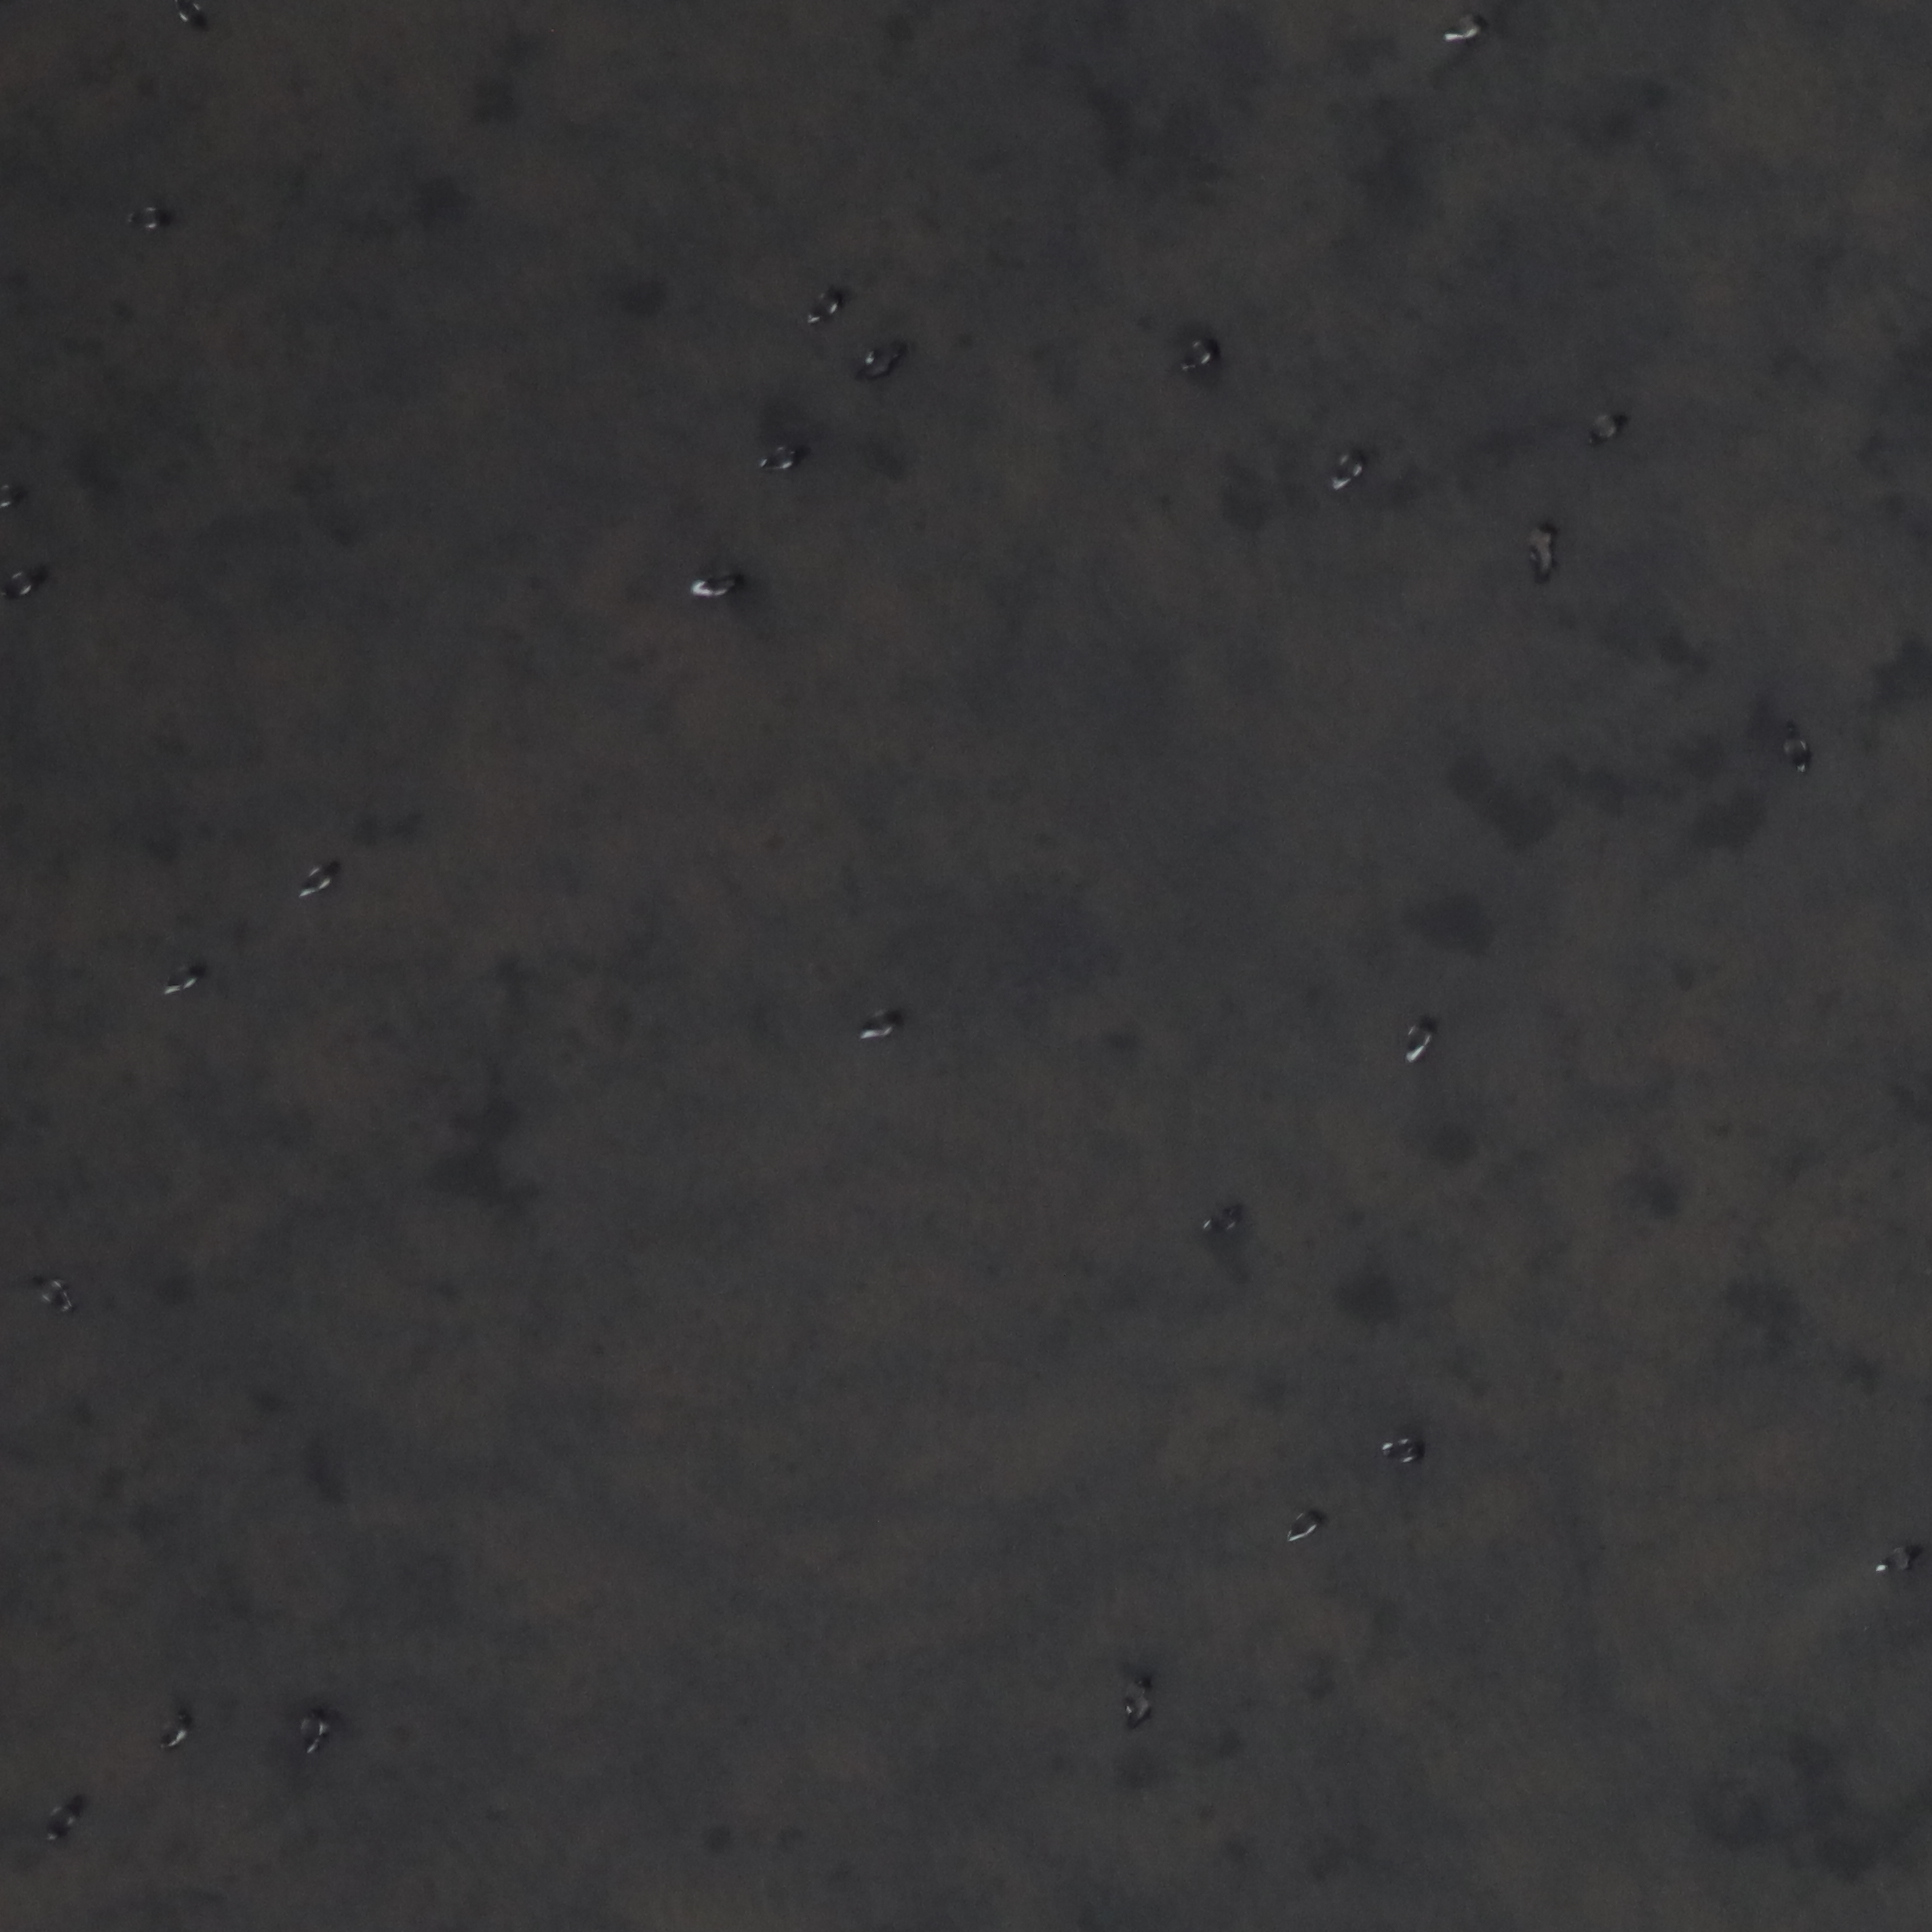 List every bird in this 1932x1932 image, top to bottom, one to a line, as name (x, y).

brant (195, 11)
brant (1477, 25)
brant (160, 227)
brant (828, 316)
brant (876, 364)
brant (1195, 367)
brant (1608, 426)
brant (777, 456)
brant (1351, 465)
brant (7, 488)
brant (1546, 555)
brant (25, 578)
brant (723, 585)
brant (1811, 759)
brant (325, 888)
brant (171, 981)
brant (871, 1031)
brant (1420, 1039)
brant (1210, 1209)
brant (66, 1289)
brant (1402, 1444)
brant (1321, 1515)
brant (1899, 1560)
brant (1140, 1702)
brant (189, 1727)
brant (316, 1730)
brant (67, 1813)